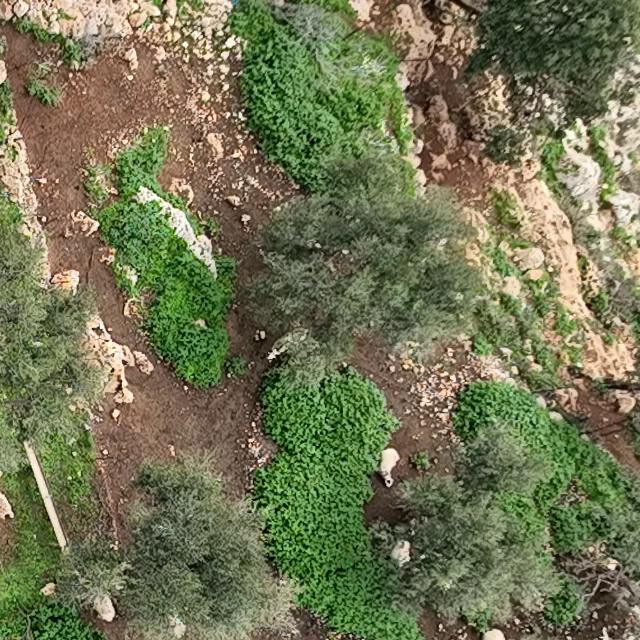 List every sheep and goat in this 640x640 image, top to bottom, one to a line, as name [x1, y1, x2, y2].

sheep [266, 326, 310, 359]
sheep [380, 448, 401, 489]
sheep [389, 540, 410, 570]
sheep [89, 592, 115, 622]
sheep [476, 630, 504, 639]